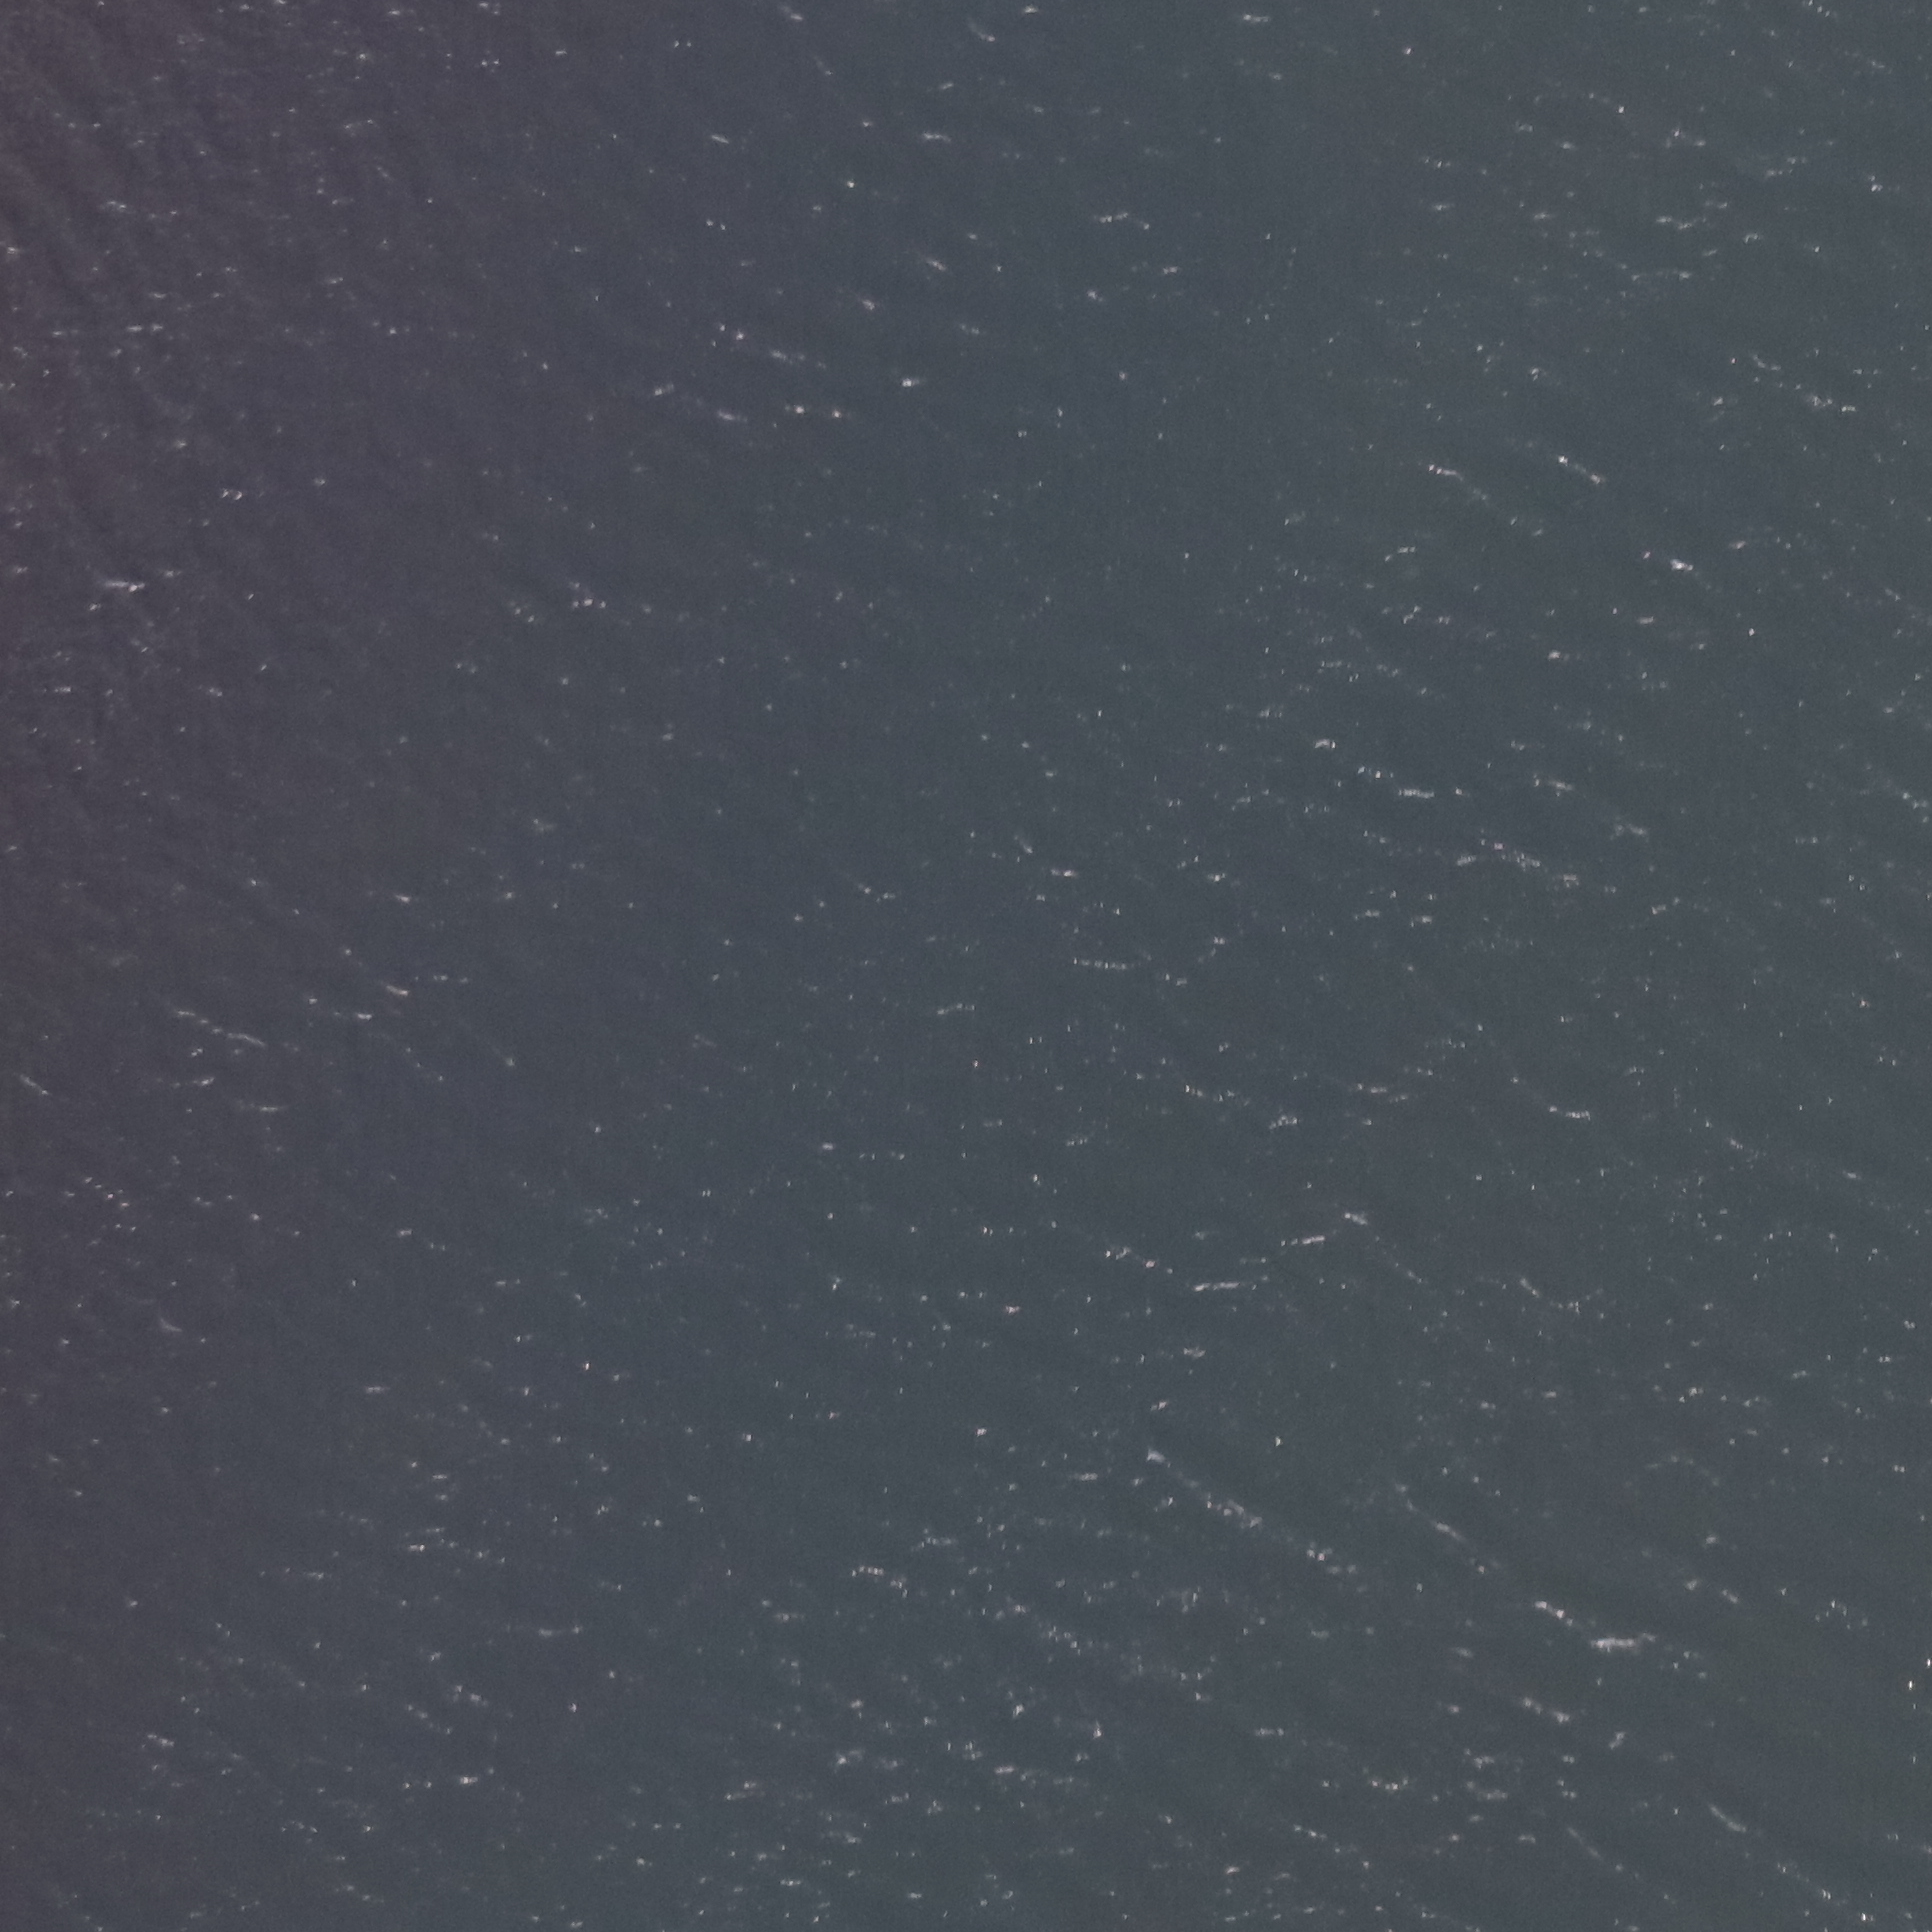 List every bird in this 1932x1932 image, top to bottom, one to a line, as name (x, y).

None